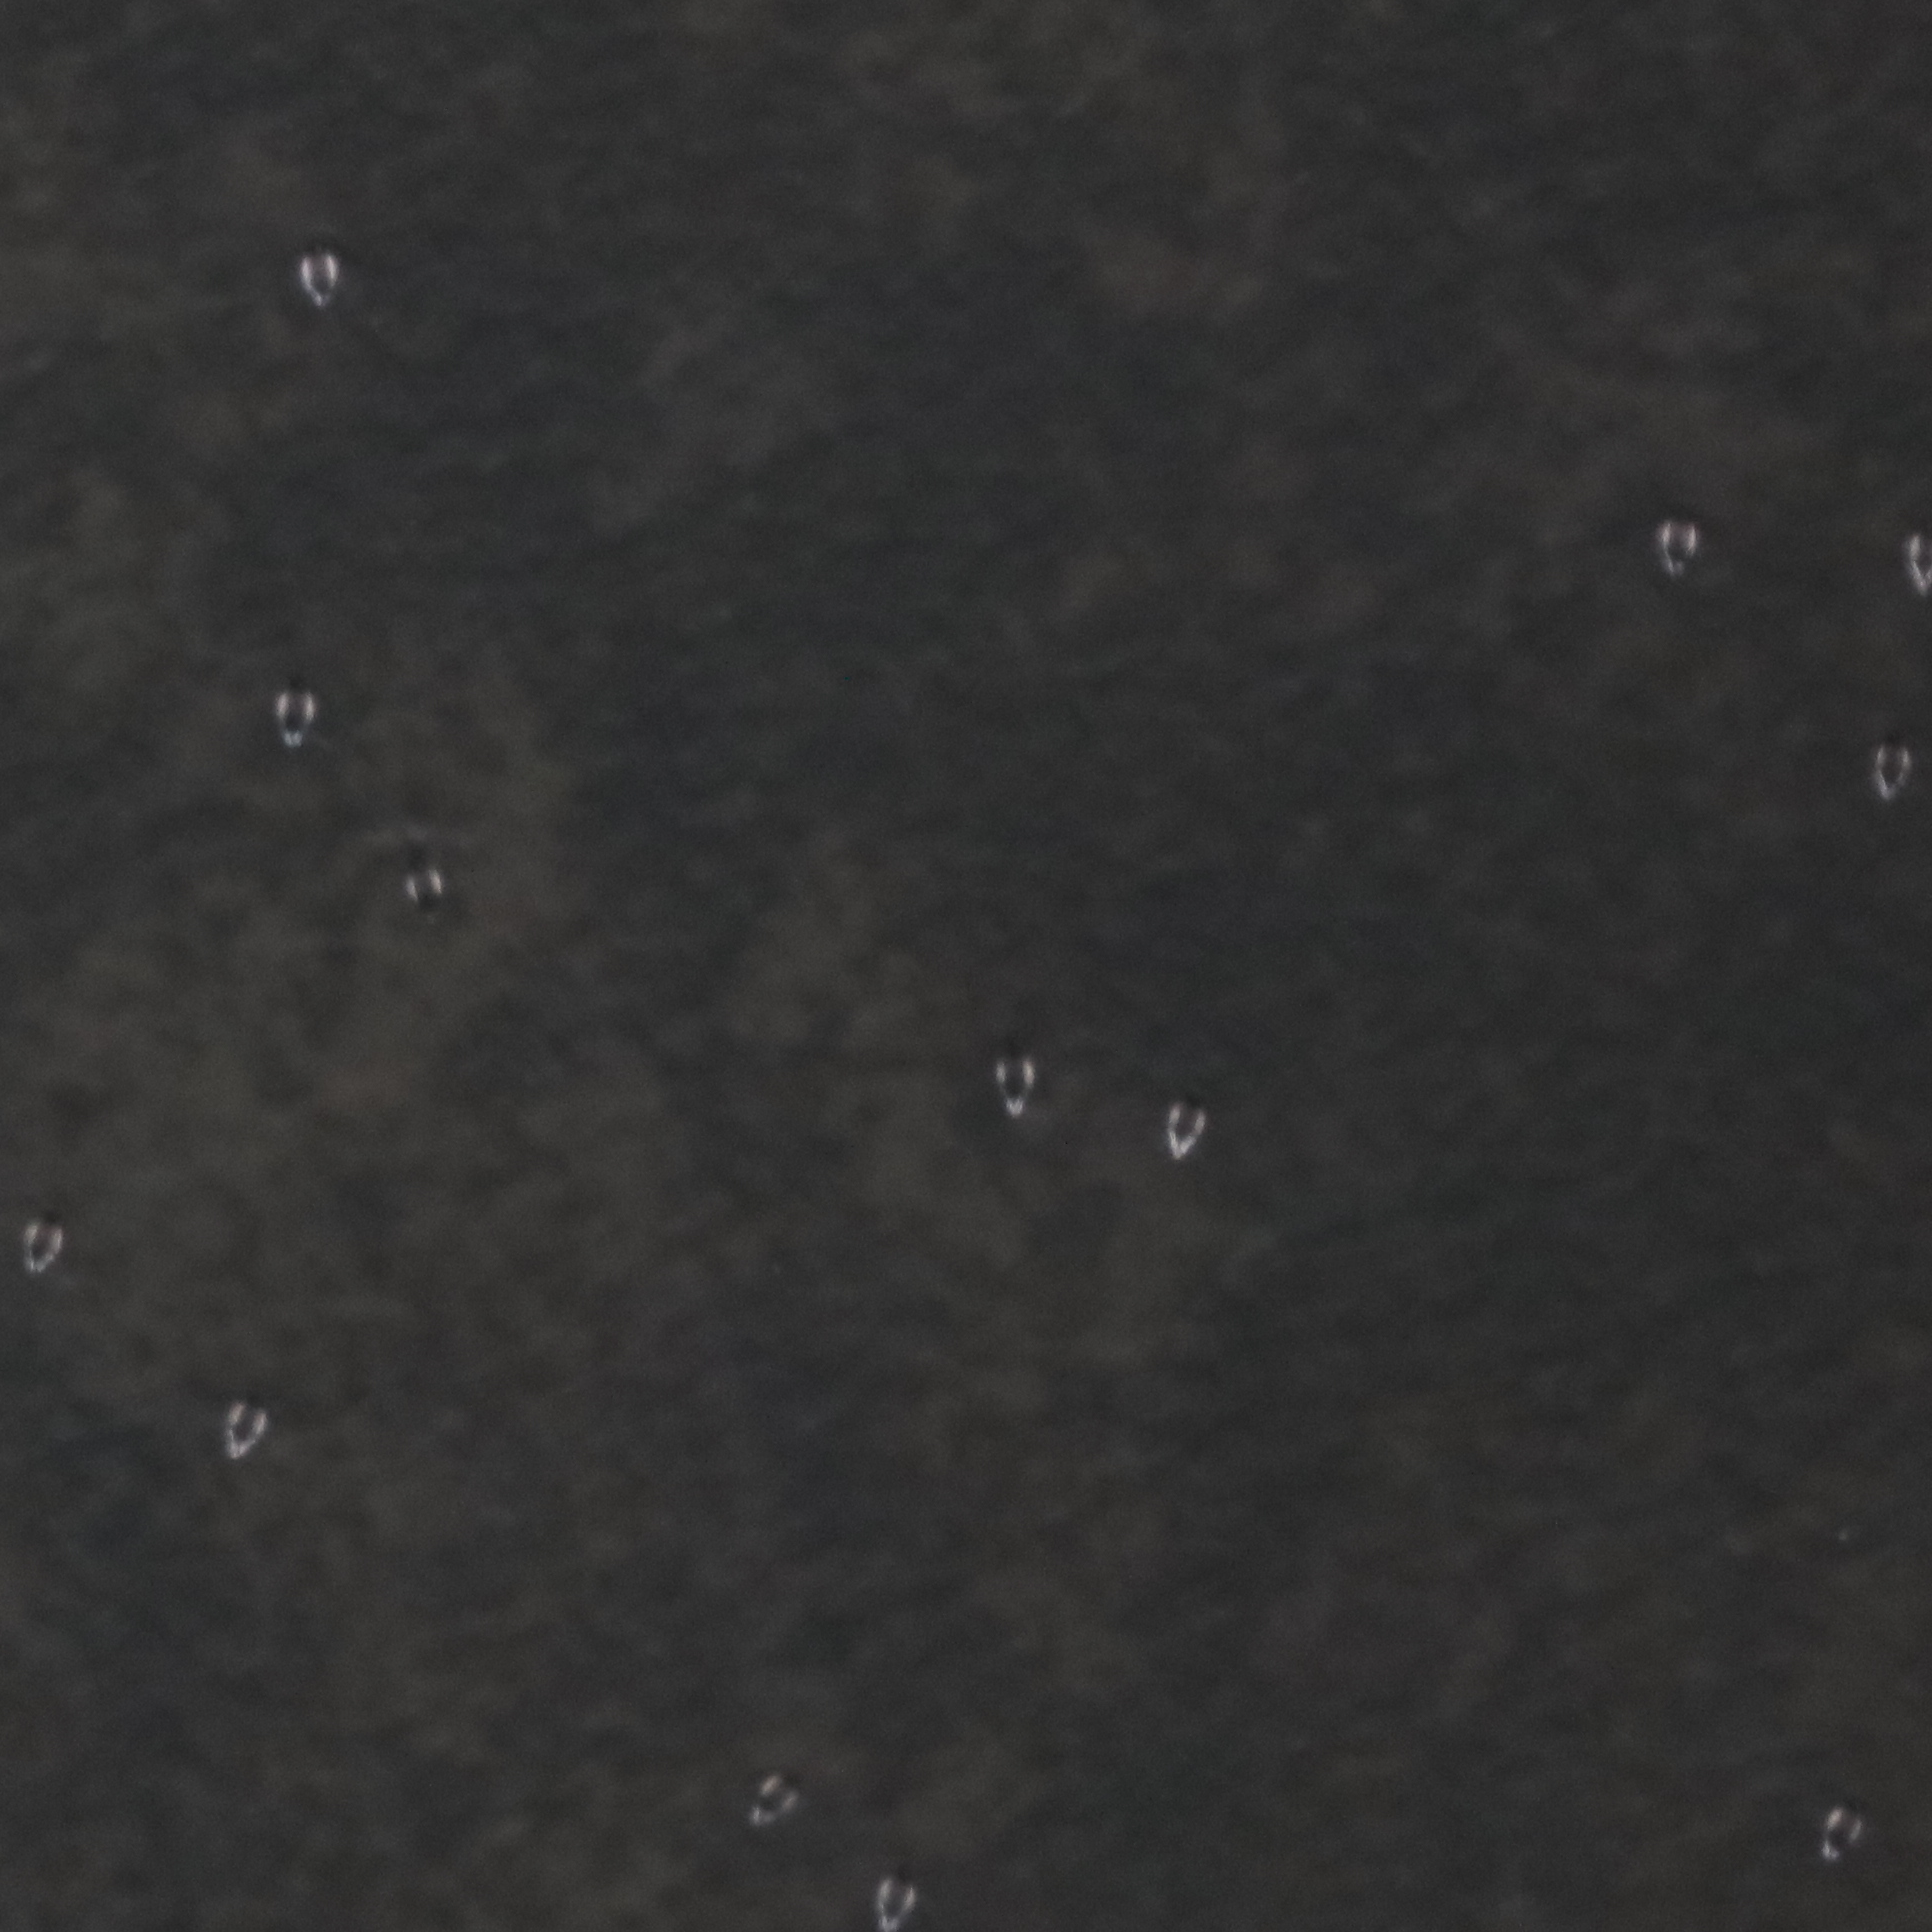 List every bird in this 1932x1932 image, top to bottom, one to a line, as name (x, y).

brant (320, 273)
brant (1678, 543)
brant (1925, 559)
brant (297, 712)
brant (1893, 767)
brant (425, 884)
brant (1017, 1079)
brant (1186, 1123)
brant (47, 1242)
brant (246, 1425)
brant (775, 1799)
brant (1842, 1830)
brant (896, 1901)